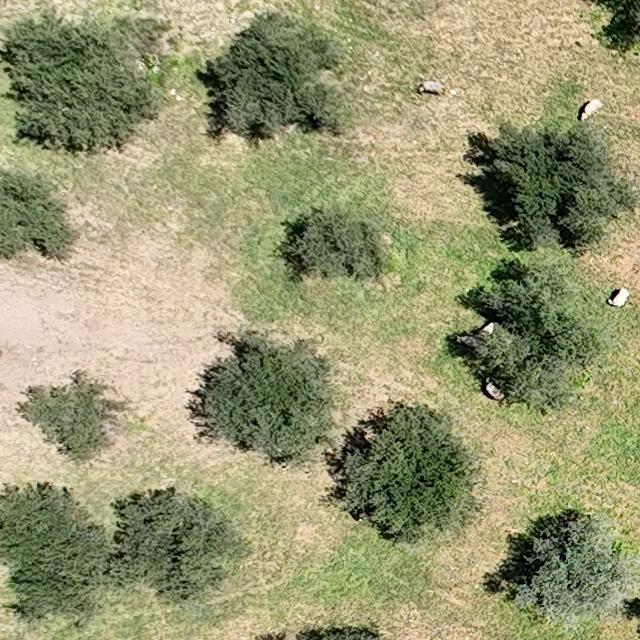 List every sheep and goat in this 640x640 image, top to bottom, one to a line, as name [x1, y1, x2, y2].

sheep [417, 81, 445, 94]
sheep [581, 99, 603, 121]
sheep [608, 287, 629, 307]
sheep [479, 323, 493, 339]
sheep [454, 335, 488, 358]
sheep [485, 378, 505, 401]